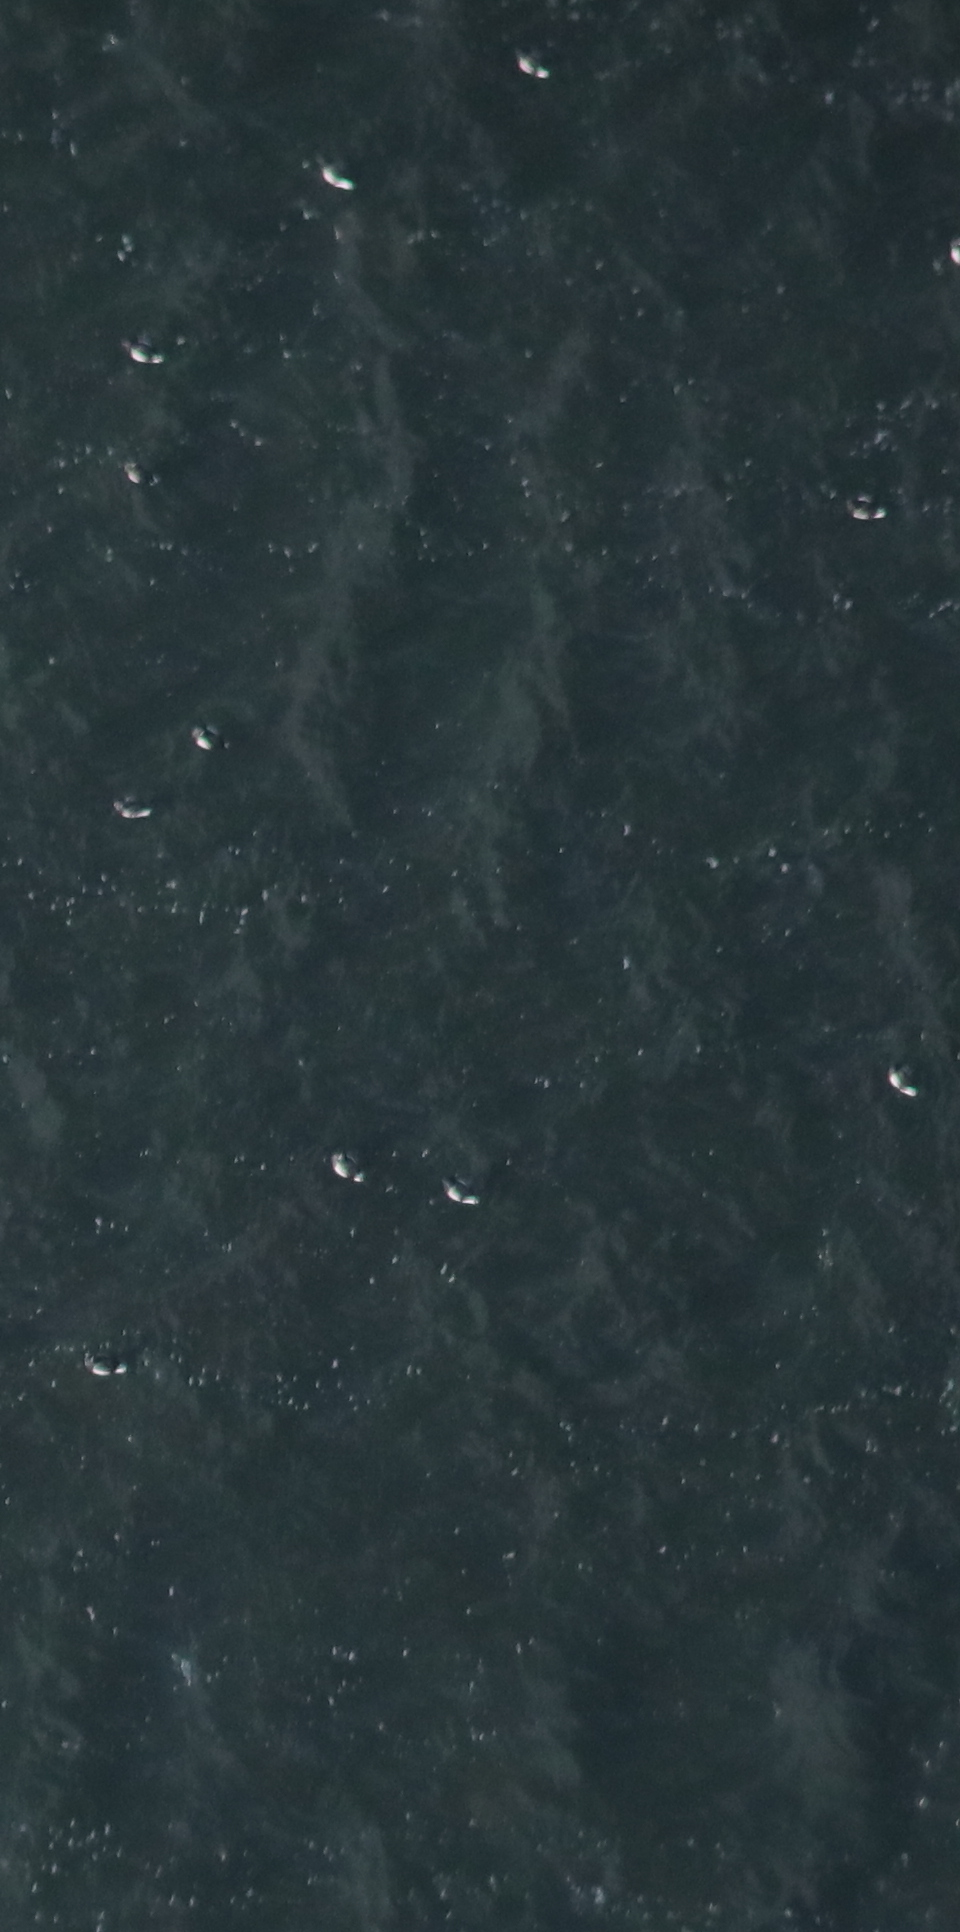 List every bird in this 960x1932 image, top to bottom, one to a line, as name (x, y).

brant (532, 59)
brant (340, 174)
brant (145, 350)
brant (136, 469)
brant (867, 509)
brant (200, 739)
brant (134, 810)
brant (906, 1083)
brant (354, 1171)
brant (453, 1191)
brant (107, 1360)